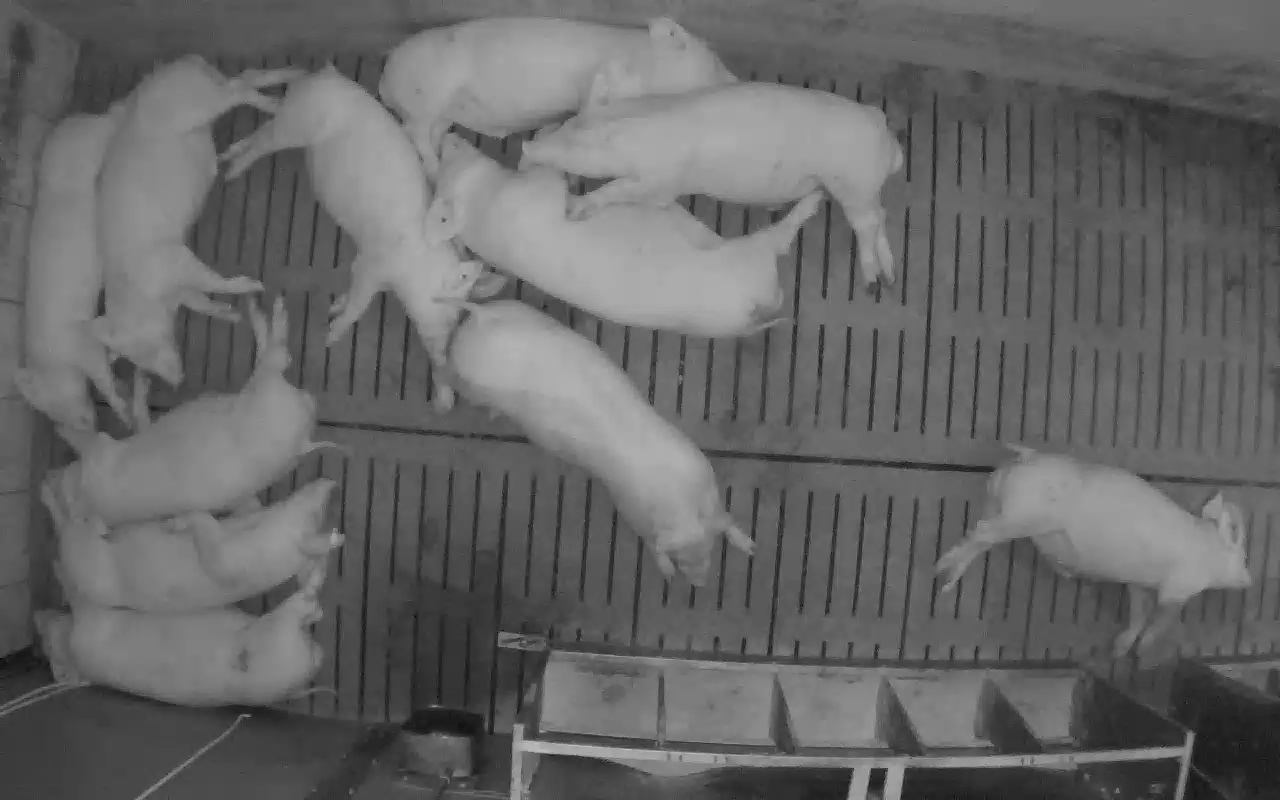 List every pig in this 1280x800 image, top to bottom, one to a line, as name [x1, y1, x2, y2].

pig [375, 15, 740, 187]
pig [86, 51, 312, 389]
pig [217, 63, 510, 365]
pig [521, 67, 911, 294]
pig [15, 91, 138, 433]
pig [426, 131, 828, 338]
pig [41, 293, 348, 534]
pig [432, 293, 757, 590]
pig [932, 438, 1252, 660]
pig [36, 477, 348, 610]
pig [31, 555, 338, 706]